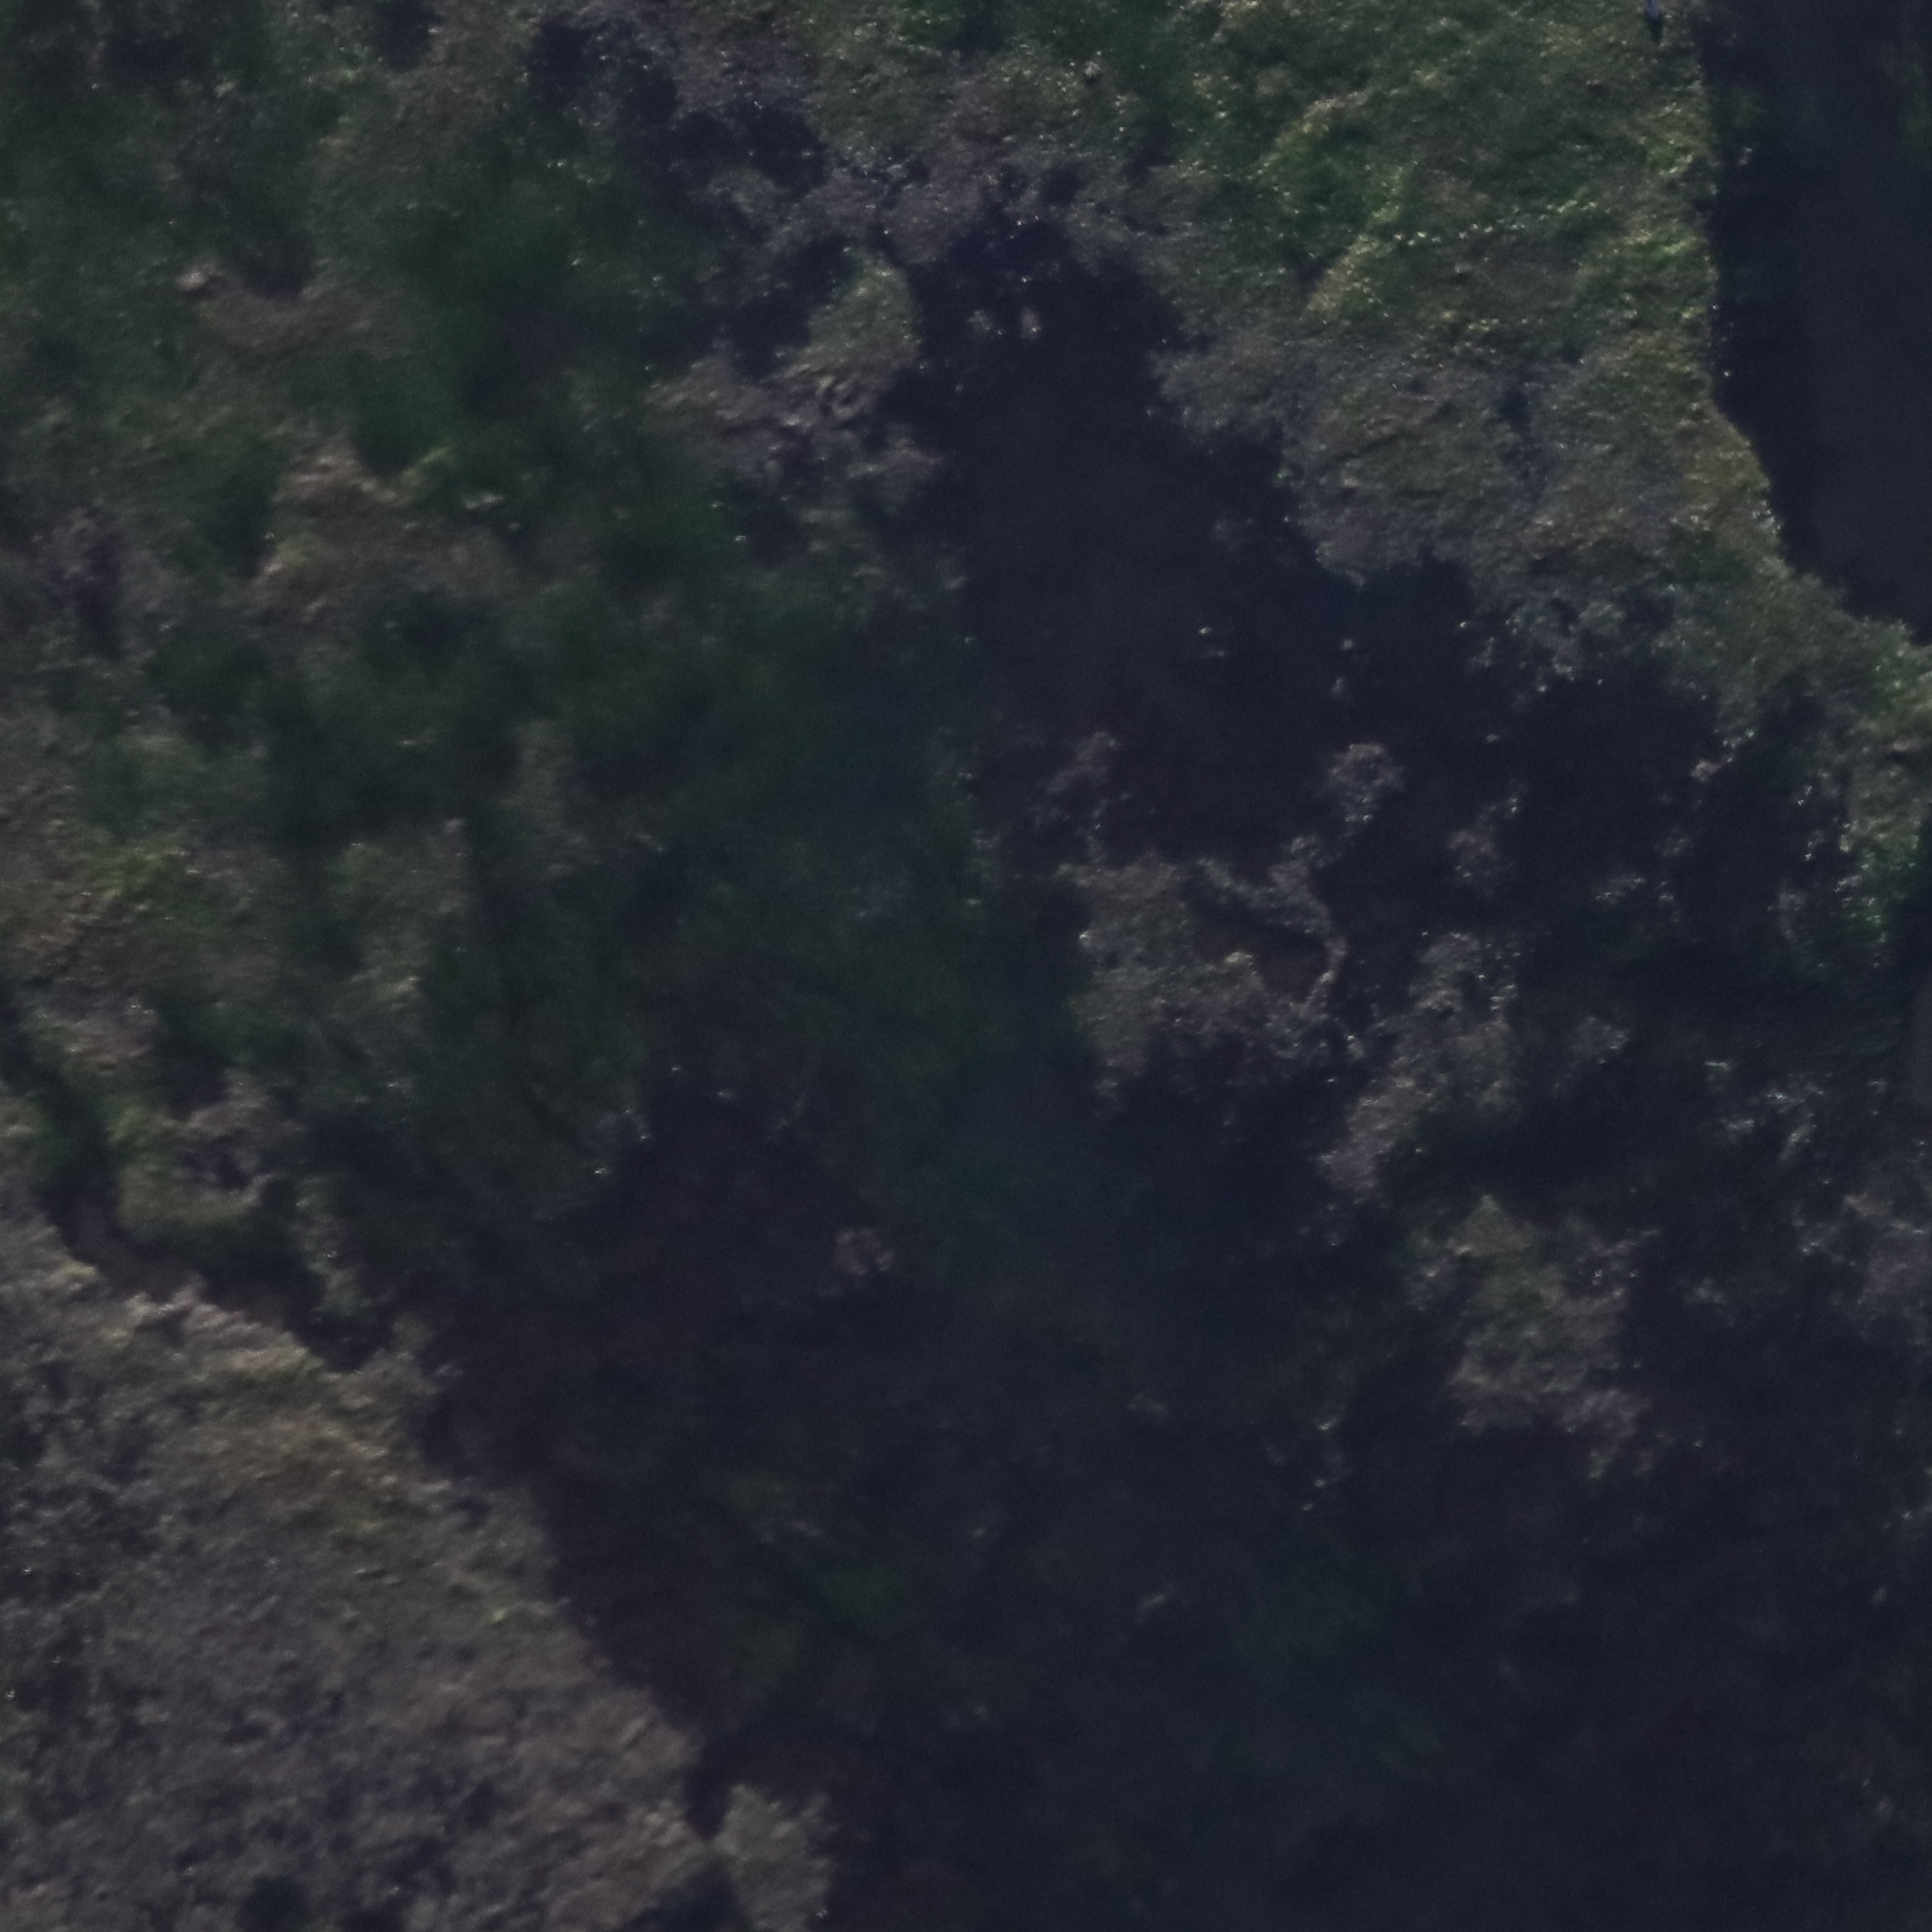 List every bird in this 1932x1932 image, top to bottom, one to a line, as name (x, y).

None